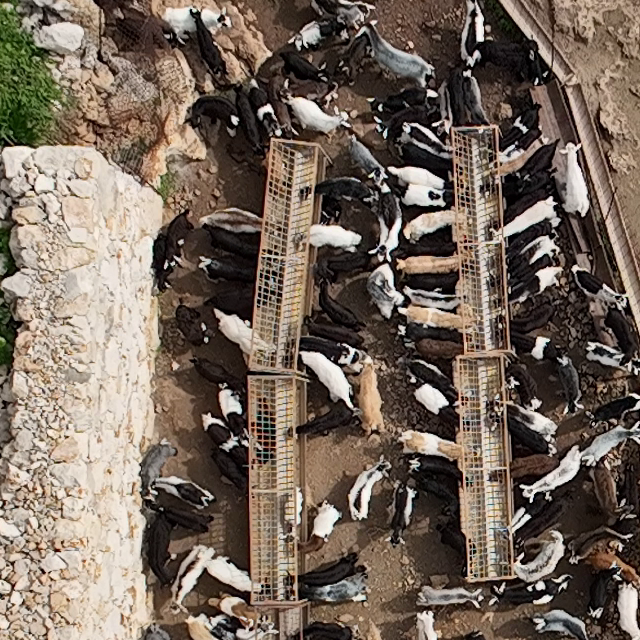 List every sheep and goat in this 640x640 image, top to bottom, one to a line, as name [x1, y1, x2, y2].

goat [310, 3, 373, 25]
goat [460, 3, 483, 66]
goat [161, 5, 233, 41]
goat [188, 10, 225, 73]
goat [289, 19, 347, 50]
goat [356, 20, 434, 86]
goat [323, 32, 368, 106]
goat [466, 40, 539, 68]
goat [278, 52, 330, 84]
goat [449, 69, 463, 124]
goat [461, 70, 487, 125]
goat [269, 75, 299, 138]
goat [244, 80, 282, 138]
goat [438, 81, 453, 134]
goat [234, 87, 264, 155]
goat [371, 87, 433, 111]
goat [280, 90, 351, 134]
goat [186, 96, 239, 137]
goat [371, 104, 437, 135]
goat [488, 104, 541, 149]
goat [402, 122, 463, 159]
goat [487, 128, 541, 165]
goat [492, 134, 547, 175]
goat [349, 136, 387, 184]
goat [490, 138, 559, 184]
goat [398, 141, 463, 174]
goat [560, 141, 590, 216]
goat [388, 165, 464, 190]
goat [485, 168, 553, 194]
goat [300, 175, 374, 205]
goat [368, 182, 401, 262]
goat [402, 182, 470, 207]
goat [487, 184, 552, 229]
goat [489, 197, 556, 239]
goat [406, 207, 470, 242]
goat [200, 208, 280, 233]
goat [163, 210, 193, 271]
goat [492, 218, 560, 265]
goat [202, 224, 279, 259]
goat [294, 227, 361, 251]
goat [153, 232, 171, 291]
goat [490, 233, 561, 286]
goat [397, 249, 474, 273]
goat [315, 252, 372, 276]
goat [199, 257, 278, 283]
goat [367, 264, 404, 317]
goat [404, 265, 472, 288]
goat [572, 265, 627, 308]
goat [494, 267, 563, 308]
goat [318, 277, 363, 330]
goat [203, 285, 275, 311]
goat [403, 288, 468, 308]
goat [495, 304, 554, 330]
goat [175, 305, 214, 346]
goat [398, 305, 481, 327]
goat [215, 308, 276, 353]
goat [603, 309, 637, 366]
goat [303, 315, 364, 347]
goat [397, 324, 472, 341]
goat [496, 329, 563, 362]
goat [289, 336, 359, 364]
goat [404, 338, 480, 358]
goat [586, 341, 639, 375]
goat [300, 350, 361, 415]
goat [190, 357, 248, 397]
goat [357, 357, 385, 432]
goat [557, 357, 584, 414]
goat [404, 359, 471, 407]
goat [504, 363, 542, 410]
goat [406, 379, 474, 430]
goat [217, 386, 250, 447]
goat [587, 394, 639, 425]
goat [286, 396, 360, 438]
goat [488, 397, 558, 437]
goat [254, 402, 278, 463]
goat [200, 413, 250, 476]
goat [488, 415, 551, 452]
goat [581, 423, 639, 465]
goat [399, 431, 480, 459]
goat [138, 439, 177, 499]
goat [519, 445, 580, 502]
goat [210, 450, 249, 499]
goat [490, 453, 560, 481]
goat [409, 456, 472, 487]
goat [348, 457, 393, 519]
goat [592, 460, 636, 519]
goat [414, 473, 461, 515]
goat [149, 475, 217, 507]
goat [388, 482, 415, 546]
goat [279, 486, 304, 542]
goat [510, 489, 581, 548]
goat [145, 499, 214, 532]
goat [285, 501, 342, 556]
goat [145, 517, 172, 589]
goat [439, 526, 476, 575]
goat [508, 529, 565, 583]
goat [569, 531, 633, 562]
goat [169, 545, 212, 614]
goat [281, 553, 366, 584]
goat [588, 554, 639, 589]
goat [203, 560, 271, 594]
goat [587, 564, 623, 618]
goat [286, 573, 369, 601]
goat [489, 575, 570, 608]
goat [418, 582, 484, 607]
goat [616, 584, 639, 639]
goat [215, 592, 269, 625]
goat [534, 609, 596, 639]
goat [415, 611, 444, 639]
goat [186, 612, 251, 639]
goat [211, 615, 278, 639]
goat [288, 621, 361, 639]
goat [144, 622, 170, 639]
goat [464, 632, 485, 639]